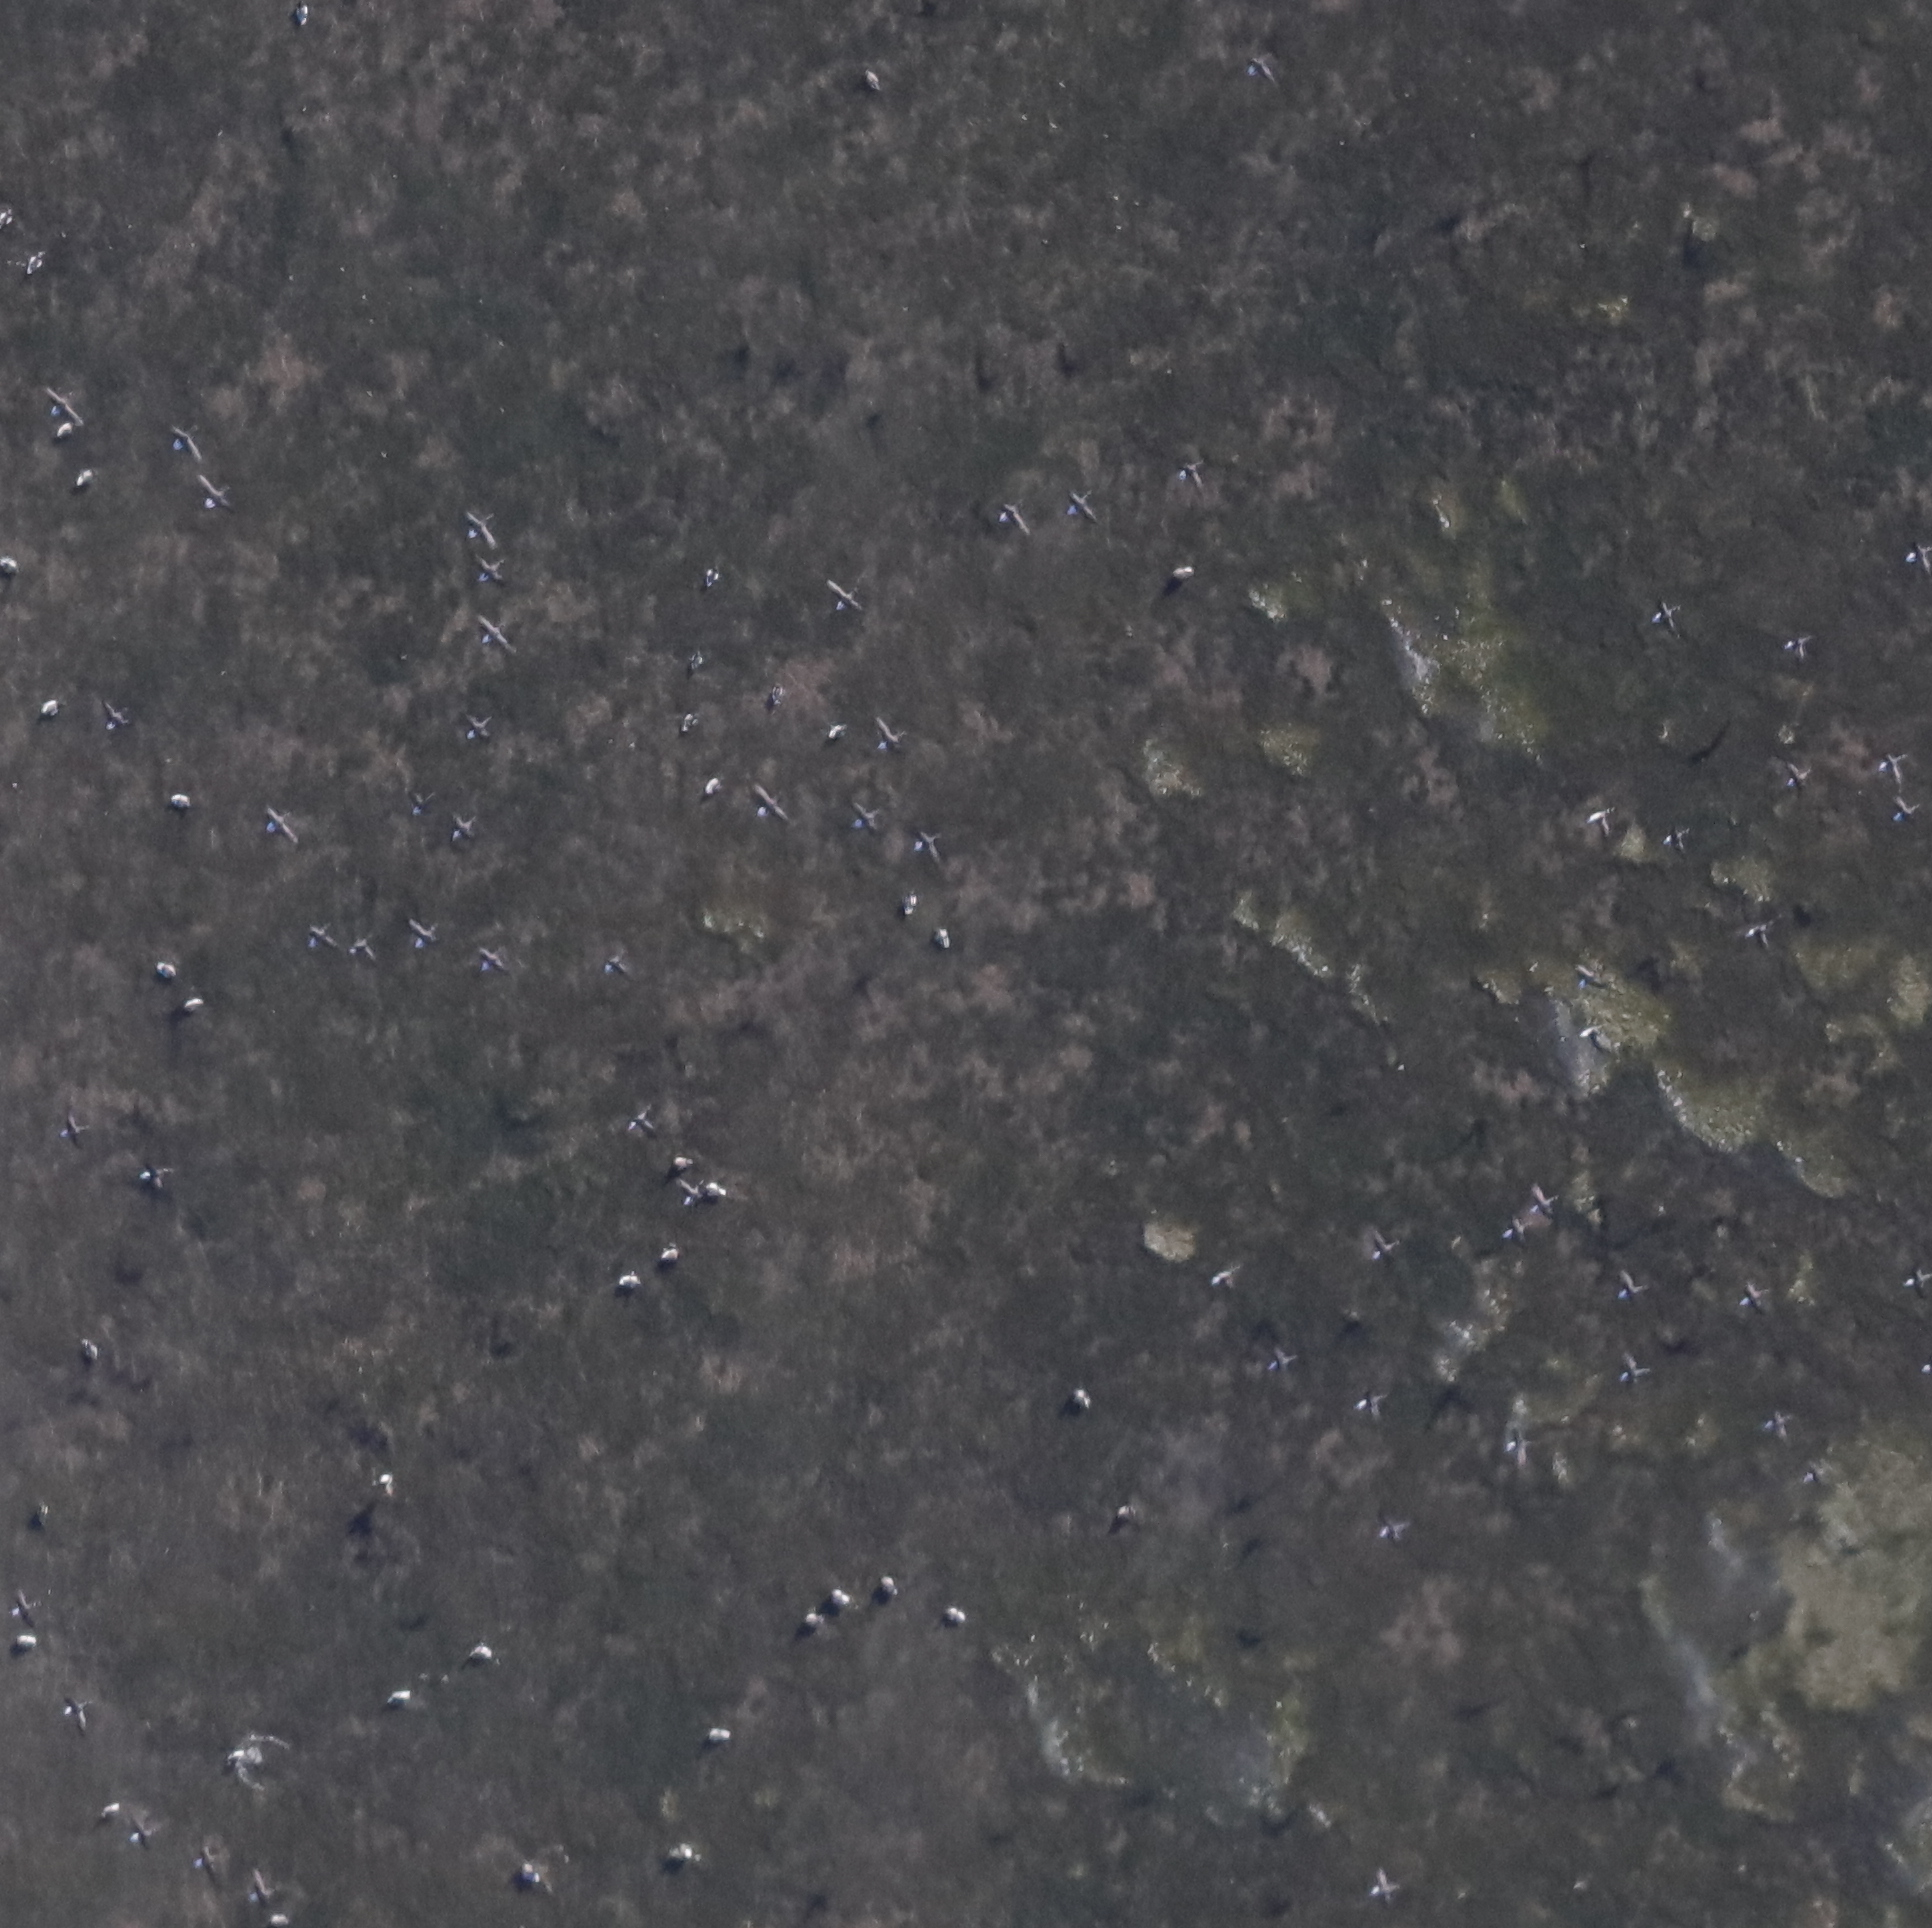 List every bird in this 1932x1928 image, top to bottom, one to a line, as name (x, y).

brant (302, 8)
brant (1256, 64)
brant (871, 81)
brant (6, 220)
brant (36, 264)
brant (59, 405)
brant (66, 431)
brant (183, 438)
brant (1190, 471)
brant (91, 474)
brant (218, 494)
brant (1080, 505)
brant (1009, 511)
brant (481, 530)
brant (1925, 554)
brant (13, 564)
brant (1181, 572)
brant (495, 574)
brant (710, 575)
brant (845, 600)
brant (1667, 614)
brant (493, 632)
brant (1792, 650)
brant (695, 664)
brant (782, 696)
brant (54, 707)
brant (116, 716)
brant (692, 726)
brant (482, 734)
brant (834, 734)
brant (892, 742)
brant (1898, 769)
brant (1809, 776)
brant (715, 785)
brant (184, 800)
brant (422, 802)
brant (1909, 808)
brant (773, 810)
brant (1602, 816)
brant (864, 817)
brant (280, 824)
brant (466, 827)
brant (1685, 838)
brant (931, 844)
brant (911, 906)
brant (1756, 934)
brant (321, 935)
brant (428, 935)
brant (946, 937)
brant (365, 949)
brant (487, 960)
brant (613, 962)
brant (164, 972)
brant (1581, 977)
brant (190, 1001)
brant (1596, 1034)
brant (644, 1120)
brant (77, 1133)
brant (678, 1158)
brant (153, 1178)
brant (714, 1186)
brant (689, 1199)
brant (1550, 1204)
brant (1516, 1241)
brant (1384, 1252)
brant (670, 1258)
brant (1229, 1274)
brant (1917, 1282)
brant (630, 1283)
brant (1633, 1293)
brant (1760, 1297)
brant (95, 1355)
brant (1287, 1364)
brant (1636, 1374)
brant (1377, 1400)
brant (1076, 1401)
brant (1776, 1420)
brant (1522, 1443)
brant (1823, 1473)
brant (387, 1486)
brant (47, 1508)
brant (1125, 1519)
brant (1403, 1536)
brant (888, 1584)
brant (839, 1598)
brant (23, 1607)
brant (955, 1617)
brant (814, 1619)
brant (23, 1640)
brant (482, 1653)
brant (397, 1700)
brant (78, 1708)
brant (717, 1735)
brant (241, 1759)
brant (111, 1811)
brant (145, 1836)
brant (210, 1854)
brant (675, 1854)
brant (531, 1873)
brant (1383, 1892)
brant (261, 1894)
brant (278, 1919)